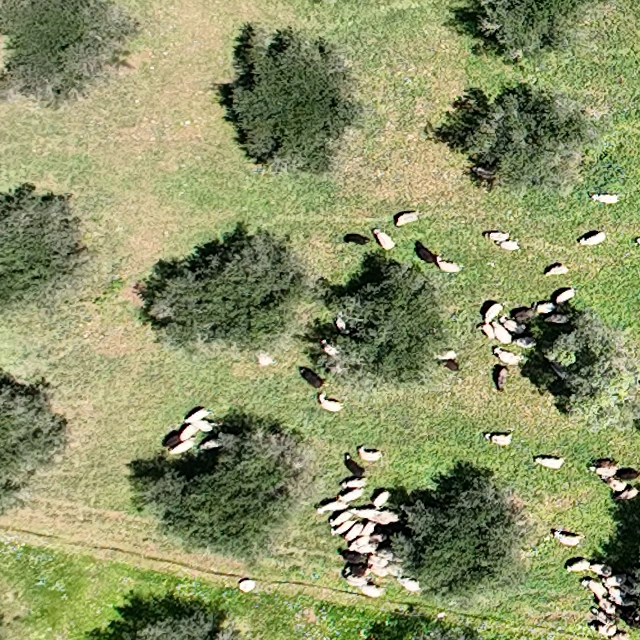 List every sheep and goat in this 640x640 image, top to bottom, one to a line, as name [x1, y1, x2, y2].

sheep [473, 166, 497, 180]
sheep [590, 193, 618, 205]
sheep [395, 210, 419, 227]
sheep [373, 229, 396, 250]
sheep [579, 231, 605, 246]
sheep [488, 232, 510, 241]
sheep [343, 234, 368, 244]
sheep [415, 241, 436, 262]
sheep [500, 242, 521, 251]
sheep [435, 255, 463, 273]
sheep [544, 264, 569, 276]
sheep [555, 287, 575, 304]
sheep [484, 301, 503, 326]
sheep [513, 302, 538, 322]
sheep [536, 302, 554, 314]
sheep [337, 311, 347, 333]
sheep [544, 315, 569, 323]
sheep [502, 321, 525, 333]
sheep [491, 322, 512, 345]
sheep [479, 324, 496, 340]
sheep [509, 336, 536, 349]
sheep [321, 339, 339, 359]
sheep [493, 347, 524, 366]
sheep [432, 351, 457, 360]
sheep [258, 353, 277, 367]
sheep [446, 359, 460, 370]
sheep [299, 367, 324, 389]
sheep [497, 368, 509, 393]
sheep [318, 391, 344, 412]
sheep [184, 409, 211, 423]
sheep [192, 421, 212, 432]
sheep [179, 425, 197, 442]
sheep [484, 432, 513, 447]
sheep [165, 436, 180, 447]
sheep [167, 440, 194, 455]
sheep [198, 440, 223, 450]
sheep [357, 448, 382, 462]
sheep [344, 453, 364, 476]
sheep [535, 457, 564, 470]
sheep [592, 457, 618, 467]
sheep [589, 466, 619, 476]
sheep [615, 468, 639, 479]
sheep [603, 476, 626, 492]
sheep [340, 477, 368, 490]
sheep [613, 487, 639, 502]
sheep [337, 488, 364, 503]
sheep [372, 490, 390, 510]
sheep [317, 502, 349, 513]
sheep [350, 508, 399, 524]
sheep [329, 510, 352, 527]
sheep [330, 520, 357, 537]
sheep [360, 521, 376, 537]
sheep [344, 523, 364, 541]
sheep [554, 531, 583, 545]
sheep [349, 534, 383, 552]
sheep [354, 543, 378, 553]
sheep [341, 550, 367, 563]
sheep [373, 550, 406, 561]
sheep [367, 555, 388, 567]
sheep [567, 559, 590, 573]
sheep [347, 564, 368, 576]
sheep [589, 564, 613, 577]
sheep [387, 565, 407, 576]
sheep [368, 568, 390, 577]
sheep [602, 574, 626, 587]
sheep [345, 575, 368, 587]
sheep [396, 577, 421, 591]
sheep [582, 579, 609, 599]
sheep [360, 585, 386, 598]
sheep [609, 588, 625, 606]
sheep [599, 599, 617, 614]
sheep [592, 608, 615, 625]
sheep [588, 621, 617, 635]
sheep [608, 633, 629, 639]